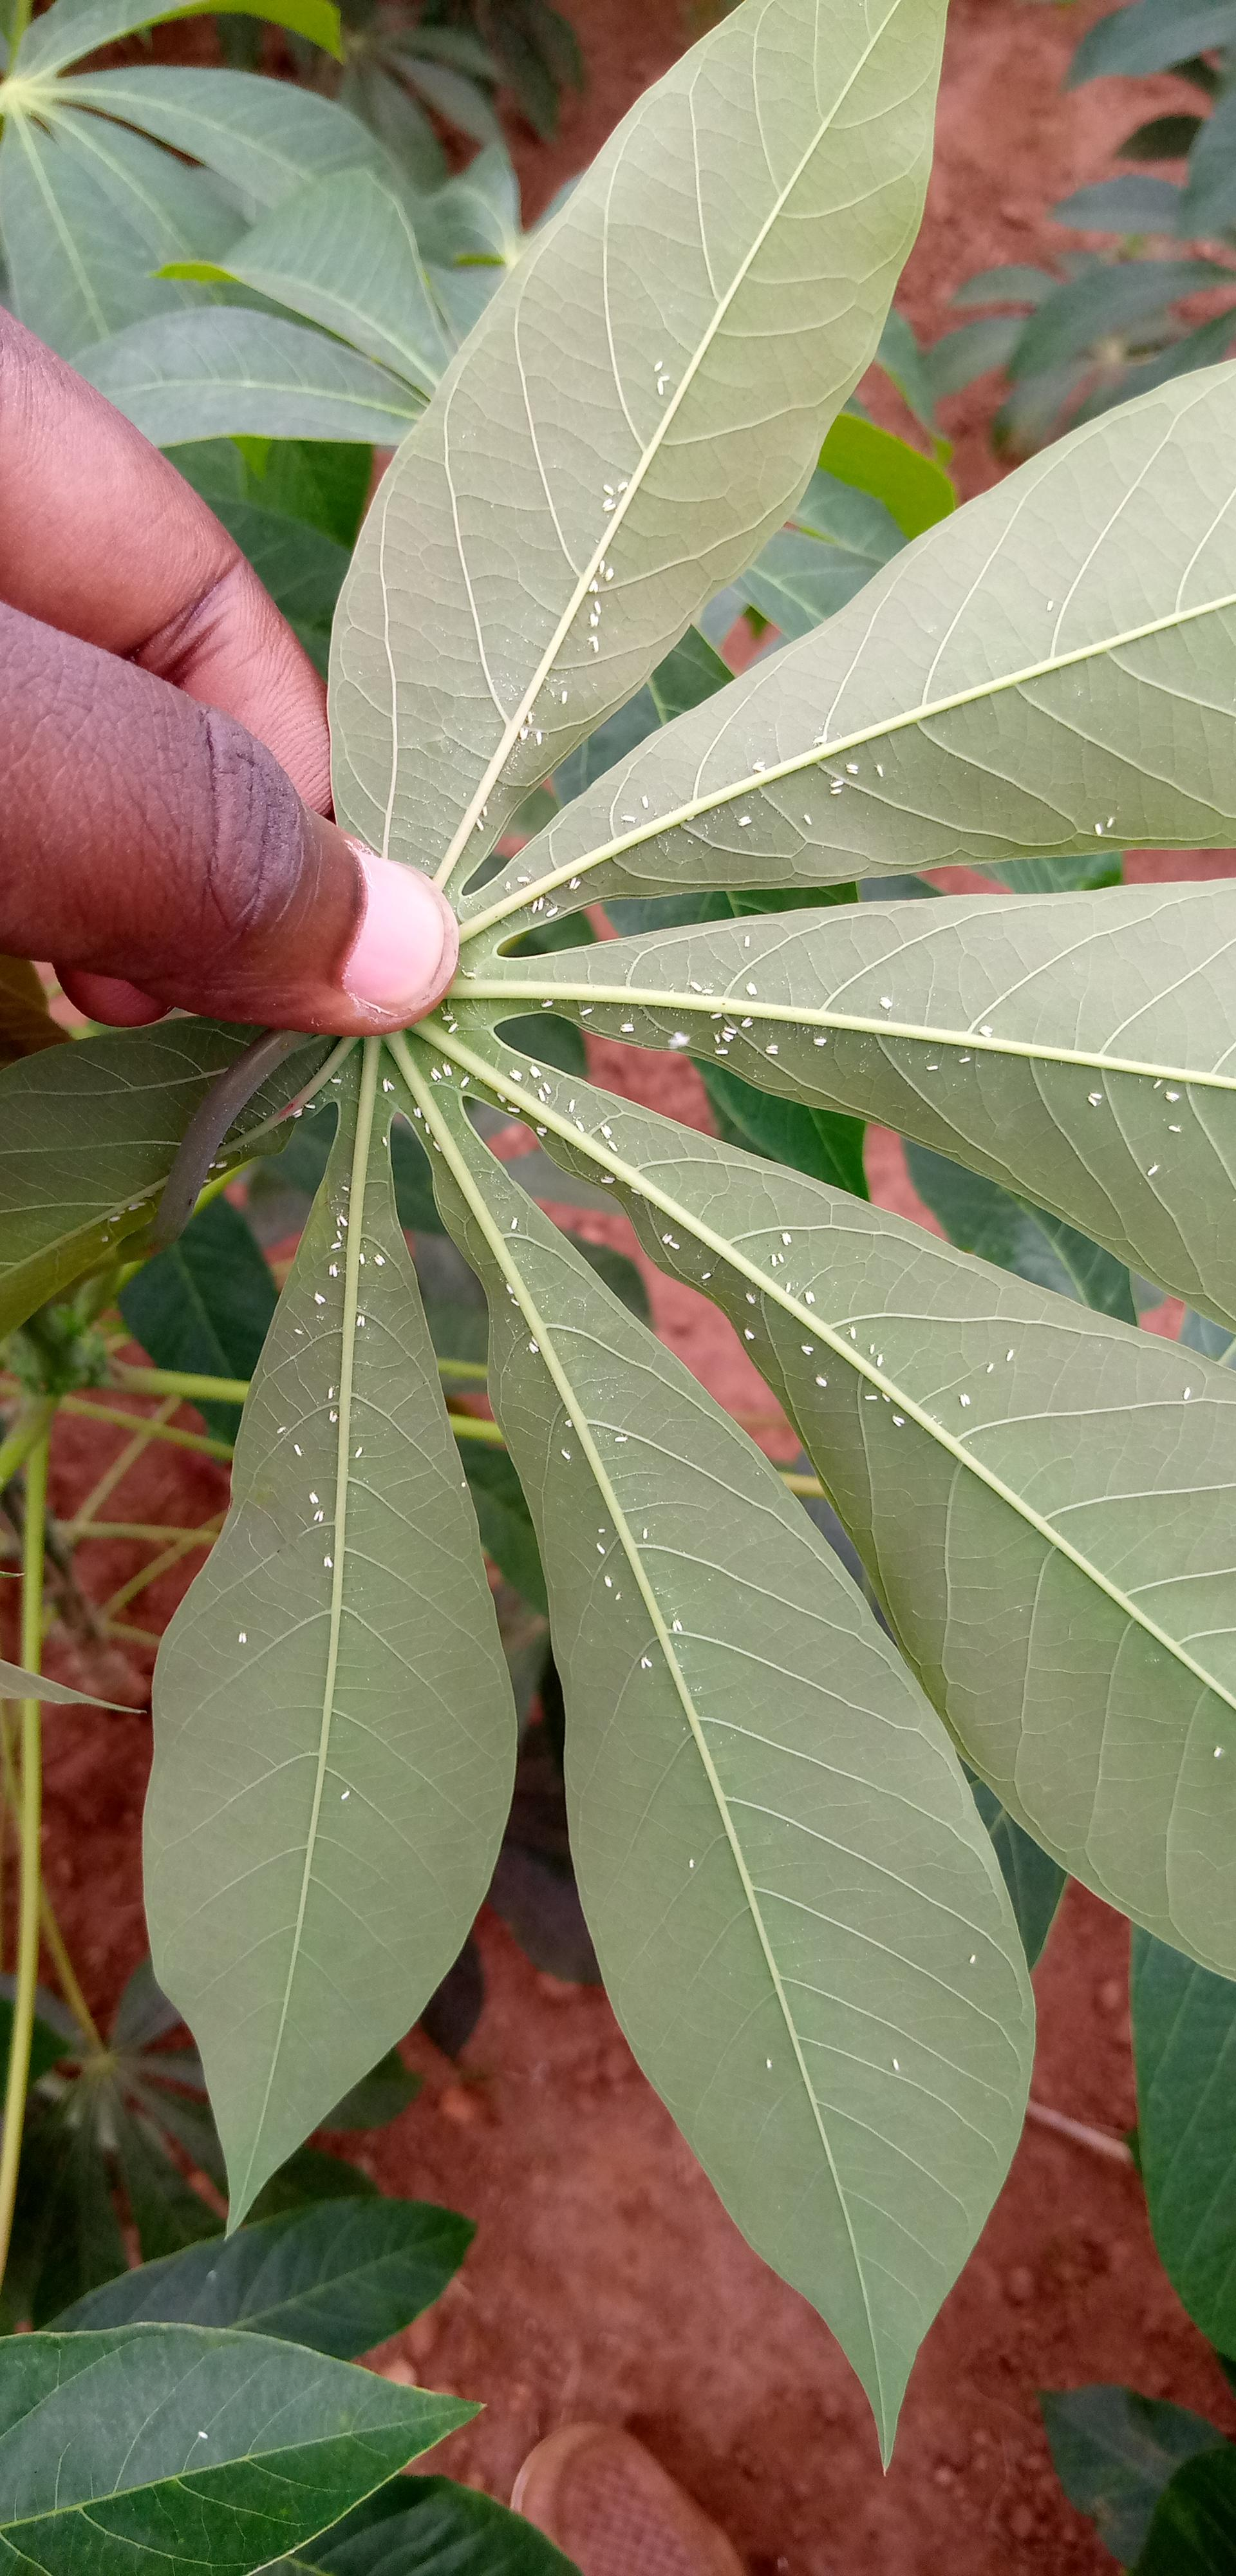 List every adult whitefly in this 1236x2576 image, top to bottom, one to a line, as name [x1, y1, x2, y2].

whitefly [653, 359, 664, 372]
whitefly [657, 374, 672, 381]
whitefly [657, 380, 665, 397]
whitefly [617, 479, 630, 495]
whitefly [601, 484, 616, 497]
whitefly [602, 497, 613, 509]
whitefly [602, 503, 617, 514]
whitefly [597, 558, 605, 574]
whitefly [604, 567, 614, 579]
whitefly [604, 572, 615, 583]
whitefly [585, 579, 597, 597]
whitefly [594, 582, 599, 594]
whitefly [1044, 598, 1055, 613]
whitefly [594, 600, 604, 614]
whitefly [588, 612, 595, 629]
whitefly [594, 614, 599, 627]
whitefly [586, 635, 599, 643]
whitefly [592, 640, 601, 654]
whitefly [559, 688, 570, 706]
whitefly [526, 710, 534, 725]
whitefly [517, 726, 530, 742]
whitefly [535, 728, 545, 748]
whitefly [810, 734, 830, 744]
whitefly [753, 760, 767, 767]
whitefly [845, 762, 859, 770]
whitefly [874, 762, 885, 779]
whitefly [751, 764, 765, 773]
whitefly [845, 768, 859, 776]
whitefly [828, 779, 845, 788]
whitefly [829, 788, 843, 797]
whitefly [640, 793, 651, 810]
whitefly [482, 804, 490, 819]
whitefly [802, 813, 814, 826]
whitefly [619, 815, 637, 825]
whitefly [738, 815, 751, 822]
whitefly [1105, 815, 1115, 830]
whitefly [474, 819, 485, 833]
whitefly [738, 819, 753, 828]
whitefly [1094, 822, 1103, 836]
whitefly [515, 875, 530, 885]
whitefly [567, 875, 577, 891]
whitefly [504, 880, 513, 893]
whitefly [573, 880, 581, 891]
whitefly [538, 896, 546, 911]
whitefly [530, 898, 538, 915]
whitefly [545, 905, 559, 919]
whitefly [742, 933, 753, 948]
whitefly [462, 970, 478, 980]
whitefly [689, 980, 703, 994]
whitefly [748, 982, 759, 998]
whitefly [745, 985, 753, 996]
whitefly [702, 987, 714, 996]
whitefly [880, 996, 895, 1007]
whitefly [541, 998, 556, 1010]
whitefly [879, 1000, 889, 1010]
whitefly [577, 1006, 594, 1018]
whitefly [708, 1012, 723, 1021]
whitefly [439, 1012, 454, 1021]
whitefly [740, 1016, 751, 1028]
whitefly [745, 1020, 754, 1028]
whitefly [620, 1022, 634, 1028]
whitefly [447, 1023, 462, 1036]
whitefly [722, 1025, 738, 1037]
whitefly [980, 1025, 994, 1034]
whitefly [619, 1027, 635, 1034]
whitefly [979, 1028, 992, 1039]
whitefly [721, 1030, 735, 1041]
whitefly [713, 1032, 722, 1045]
whitefly [720, 1034, 730, 1043]
whitefly [812, 1036, 828, 1044]
whitefly [812, 1041, 825, 1048]
whitefly [765, 1043, 778, 1050]
whitefly [713, 1048, 729, 1057]
whitefly [765, 1048, 779, 1056]
whitefly [957, 1055, 971, 1066]
whitefly [442, 1063, 449, 1077]
whitefly [923, 1063, 941, 1073]
whitefly [446, 1063, 454, 1077]
whitefly [531, 1065, 545, 1079]
whitefly [431, 1066, 444, 1081]
whitefly [512, 1068, 523, 1079]
whitefly [529, 1068, 538, 1080]
whitefly [429, 1071, 438, 1083]
whitefly [507, 1071, 522, 1081]
whitefly [459, 1074, 471, 1091]
whitefly [329, 1075, 343, 1084]
whitefly [382, 1077, 389, 1094]
whitefly [1151, 1078, 1164, 1090]
whitefly [386, 1080, 398, 1094]
whitefly [541, 1081, 553, 1095]
whitefly [537, 1087, 546, 1103]
whitefly [1165, 1090, 1180, 1100]
whitefly [496, 1092, 509, 1104]
whitefly [1089, 1092, 1103, 1101]
whitefly [1087, 1095, 1098, 1108]
whitefly [1165, 1095, 1176, 1104]
whitefly [567, 1097, 577, 1115]
whitefly [304, 1102, 318, 1111]
whitefly [417, 1105, 424, 1119]
whitefly [505, 1105, 522, 1114]
whitefly [412, 1107, 417, 1118]
whitefly [293, 1111, 303, 1121]
whitefly [573, 1117, 586, 1133]
whitefly [424, 1121, 431, 1135]
whitefly [604, 1123, 614, 1136]
whitefly [1166, 1123, 1184, 1135]
whitefly [535, 1125, 549, 1134]
whitefly [599, 1125, 611, 1141]
whitefly [536, 1131, 545, 1138]
whitefly [380, 1135, 391, 1149]
whitefly [608, 1139, 619, 1153]
whitefly [431, 1140, 442, 1153]
whitefly [215, 1159, 229, 1171]
whitefly [1145, 1162, 1161, 1179]
whitefly [604, 1173, 617, 1182]
whitefly [600, 1178, 614, 1185]
whitefly [339, 1214, 353, 1227]
whitefly [506, 1214, 521, 1233]
whitefly [335, 1217, 344, 1227]
whitefly [335, 1228, 344, 1241]
whitefly [781, 1231, 789, 1247]
whitefly [786, 1231, 793, 1245]
whitefly [660, 1232, 669, 1242]
whitefly [663, 1234, 673, 1245]
whitefly [330, 1240, 343, 1251]
whitefly [669, 1242, 682, 1252]
whitefly [358, 1251, 368, 1266]
whitefly [777, 1251, 787, 1265]
whitefly [769, 1252, 778, 1268]
whitefly [376, 1253, 387, 1265]
whitefly [373, 1256, 384, 1267]
whitefly [332, 1262, 340, 1278]
whitefly [328, 1263, 333, 1278]
whitefly [698, 1269, 714, 1282]
whitefly [784, 1280, 793, 1294]
whitefly [505, 1282, 516, 1295]
whitefly [809, 1289, 817, 1304]
whitefly [745, 1290, 758, 1307]
whitefly [803, 1290, 811, 1306]
whitefly [744, 1292, 758, 1305]
whitefly [315, 1293, 328, 1304]
whitefly [314, 1296, 323, 1307]
whitefly [510, 1297, 521, 1308]
whitefly [355, 1313, 362, 1327]
whitefly [361, 1314, 367, 1329]
whitefly [848, 1325, 859, 1342]
whitefly [744, 1327, 758, 1342]
whitefly [293, 1327, 306, 1340]
whitefly [529, 1341, 541, 1354]
whitefly [868, 1341, 877, 1355]
whitefly [798, 1343, 817, 1358]
whitefly [1004, 1347, 1017, 1363]
whitefly [874, 1352, 885, 1368]
whitefly [985, 1361, 996, 1375]
whitefly [813, 1374, 830, 1390]
whitefly [817, 1376, 829, 1390]
whitefly [327, 1385, 336, 1401]
whitefly [1182, 1385, 1193, 1403]
whitefly [881, 1392, 893, 1403]
whitefly [863, 1393, 877, 1403]
whitefly [959, 1393, 966, 1409]
whitefly [963, 1393, 973, 1406]
whitefly [328, 1410, 334, 1421]
whitefly [332, 1412, 339, 1423]
whitefly [890, 1414, 907, 1430]
whitefly [891, 1414, 903, 1429]
whitefly [563, 1419, 572, 1426]
whitefly [567, 1423, 574, 1429]
whitefly [274, 1425, 289, 1434]
whitefly [613, 1434, 630, 1444]
whitefly [292, 1443, 305, 1458]
whitefly [351, 1444, 366, 1461]
whitefly [559, 1448, 572, 1462]
whitefly [312, 1490, 320, 1503]
whitefly [308, 1493, 315, 1505]
whitefly [312, 1510, 321, 1522]
whitefly [318, 1510, 326, 1524]
whitefly [641, 1526, 651, 1542]
whitefly [595, 1527, 607, 1534]
whitefly [595, 1540, 607, 1556]
whitefly [327, 1555, 335, 1569]
whitefly [323, 1555, 328, 1569]
whitefly [603, 1573, 615, 1589]
whitefly [613, 1590, 624, 1602]
whitefly [675, 1618, 684, 1633]
whitefly [671, 1619, 679, 1633]
whitefly [242, 1631, 248, 1645]
whitefly [238, 1631, 242, 1645]
whitefly [642, 1655, 654, 1669]
whitefly [640, 1657, 646, 1670]
whitefly [1211, 1744, 1224, 1761]
whitefly [339, 1789, 352, 1802]
whitefly [687, 1857, 696, 1870]
whitefly [967, 1952, 980, 1967]
whitefly [891, 2055, 903, 2073]
whitefly [765, 2056, 774, 2071]